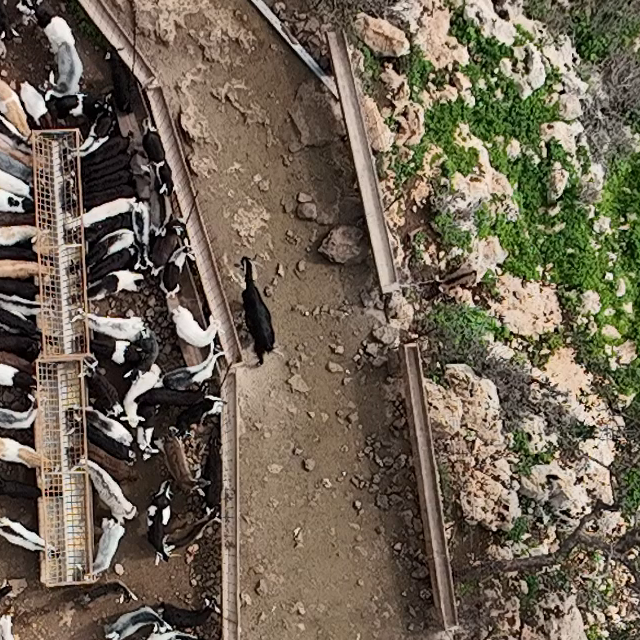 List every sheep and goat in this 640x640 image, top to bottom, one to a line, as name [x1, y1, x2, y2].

goat [0, 1, 5, 60]
goat [32, 1, 75, 46]
goat [49, 42, 82, 97]
goat [39, 70, 95, 118]
goat [0, 72, 31, 135]
goat [18, 81, 56, 139]
goat [0, 110, 41, 153]
goat [60, 110, 114, 155]
goat [144, 118, 177, 196]
goat [124, 131, 151, 179]
goat [0, 132, 39, 168]
goat [62, 136, 128, 171]
goat [0, 142, 37, 183]
goat [68, 151, 131, 176]
goat [0, 159, 41, 202]
goat [68, 168, 133, 194]
goat [65, 178, 134, 204]
goat [0, 182, 50, 211]
goat [62, 187, 134, 214]
goat [151, 195, 172, 238]
goat [63, 197, 135, 231]
goat [132, 200, 151, 272]
goat [0, 213, 49, 230]
goat [150, 216, 187, 276]
goat [0, 226, 50, 248]
goat [68, 228, 133, 271]
goat [159, 238, 196, 296]
goat [0, 246, 53, 264]
goat [73, 246, 135, 290]
goat [241, 256, 274, 366]
goat [0, 262, 51, 279]
goat [67, 271, 143, 305]
goat [0, 291, 54, 320]
goat [0, 305, 56, 346]
goat [174, 306, 224, 346]
goat [73, 307, 145, 341]
goat [123, 329, 159, 378]
goat [0, 333, 41, 362]
goat [76, 334, 146, 363]
goat [161, 342, 224, 389]
goat [83, 362, 122, 414]
goat [0, 363, 46, 393]
goat [119, 363, 160, 427]
goat [134, 378, 213, 405]
goat [0, 393, 46, 429]
goat [138, 397, 163, 460]
goat [169, 397, 228, 438]
goat [67, 406, 132, 447]
goat [67, 421, 136, 467]
goat [0, 434, 61, 472]
goat [160, 434, 210, 488]
goat [205, 437, 222, 501]
goat [69, 443, 138, 485]
goat [74, 457, 137, 521]
goat [0, 475, 63, 499]
goat [147, 481, 175, 566]
goat [167, 507, 224, 551]
goat [0, 517, 59, 555]
goat [78, 518, 125, 578]
goat [78, 580, 139, 608]
goat [0, 584, 12, 639]
goat [160, 595, 222, 629]
goat [106, 608, 170, 639]
goat [0, 615, 20, 639]
goat [133, 632, 205, 639]